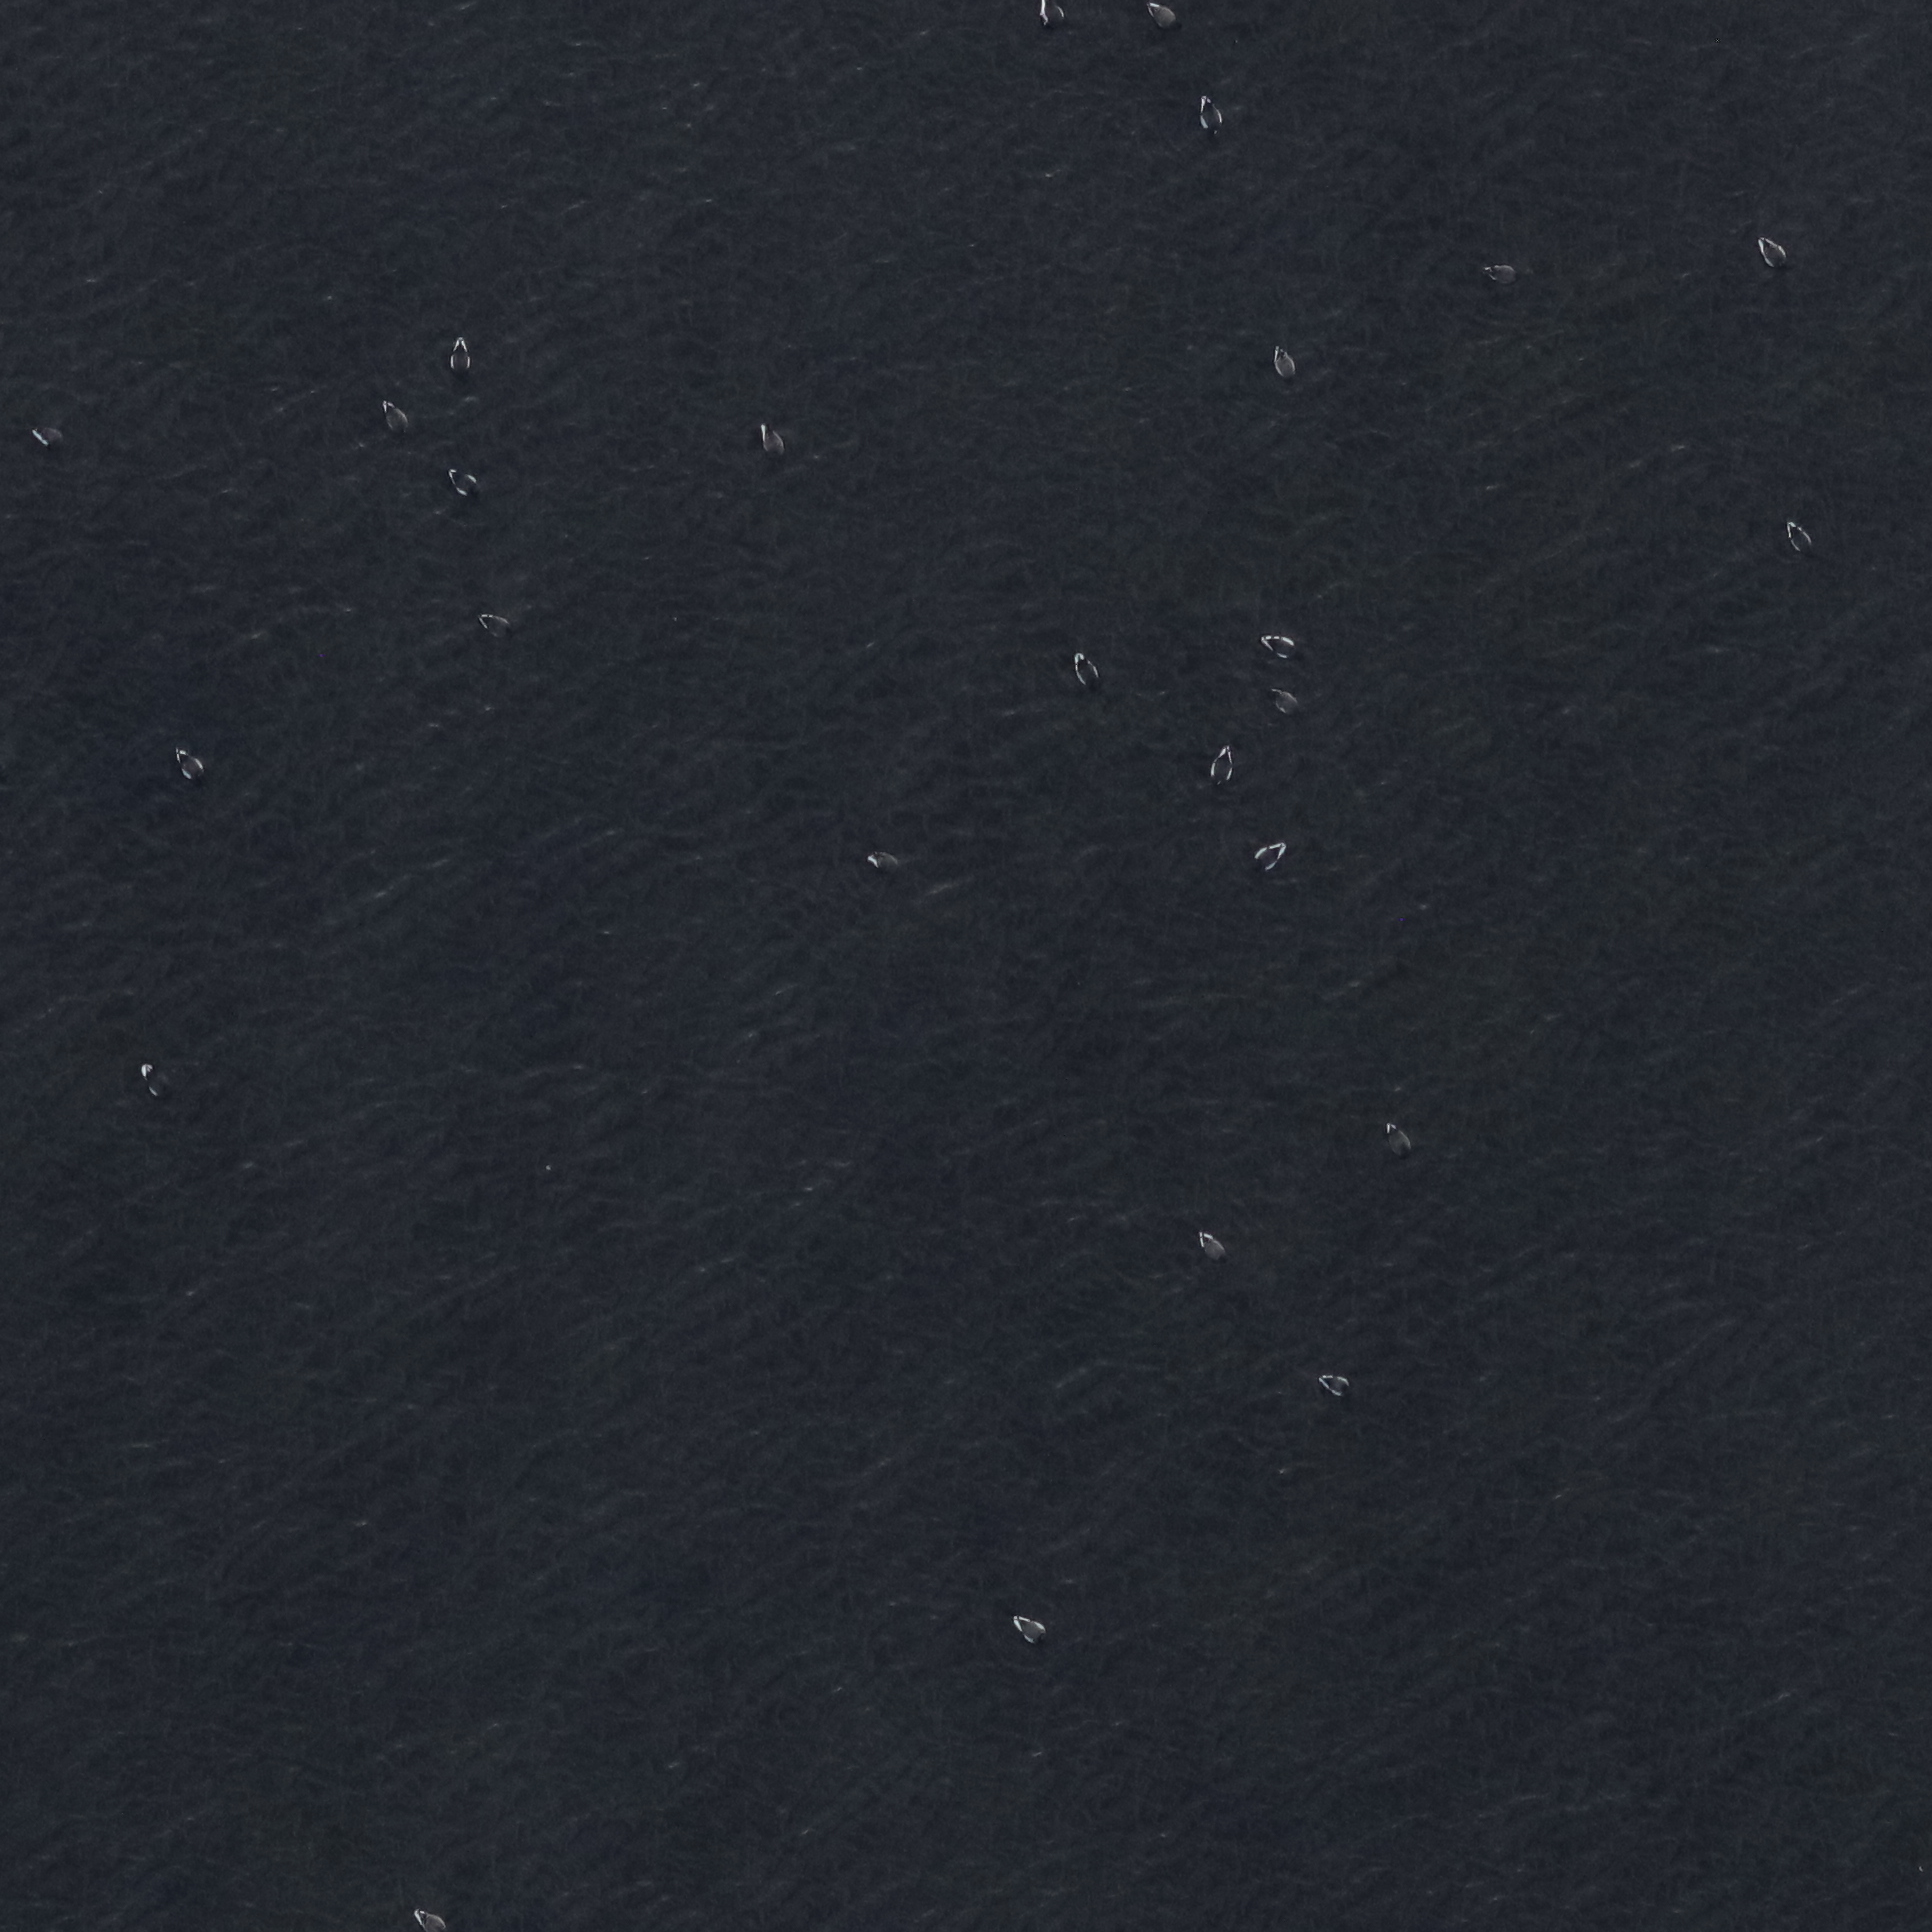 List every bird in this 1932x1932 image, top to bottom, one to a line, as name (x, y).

brant (1055, 12)
brant (1163, 16)
brant (1210, 117)
brant (1774, 253)
brant (1503, 274)
brant (460, 357)
brant (1284, 364)
brant (397, 415)
brant (51, 434)
brant (774, 442)
brant (464, 481)
brant (1799, 538)
brant (497, 625)
brant (1280, 645)
brant (1084, 670)
brant (1284, 701)
brant (190, 764)
brant (1222, 767)
brant (1269, 857)
brant (888, 864)
brant (153, 1083)
brant (1397, 1138)
brant (1213, 1249)
brant (1336, 1385)
brant (1031, 1633)
brant (432, 1924)